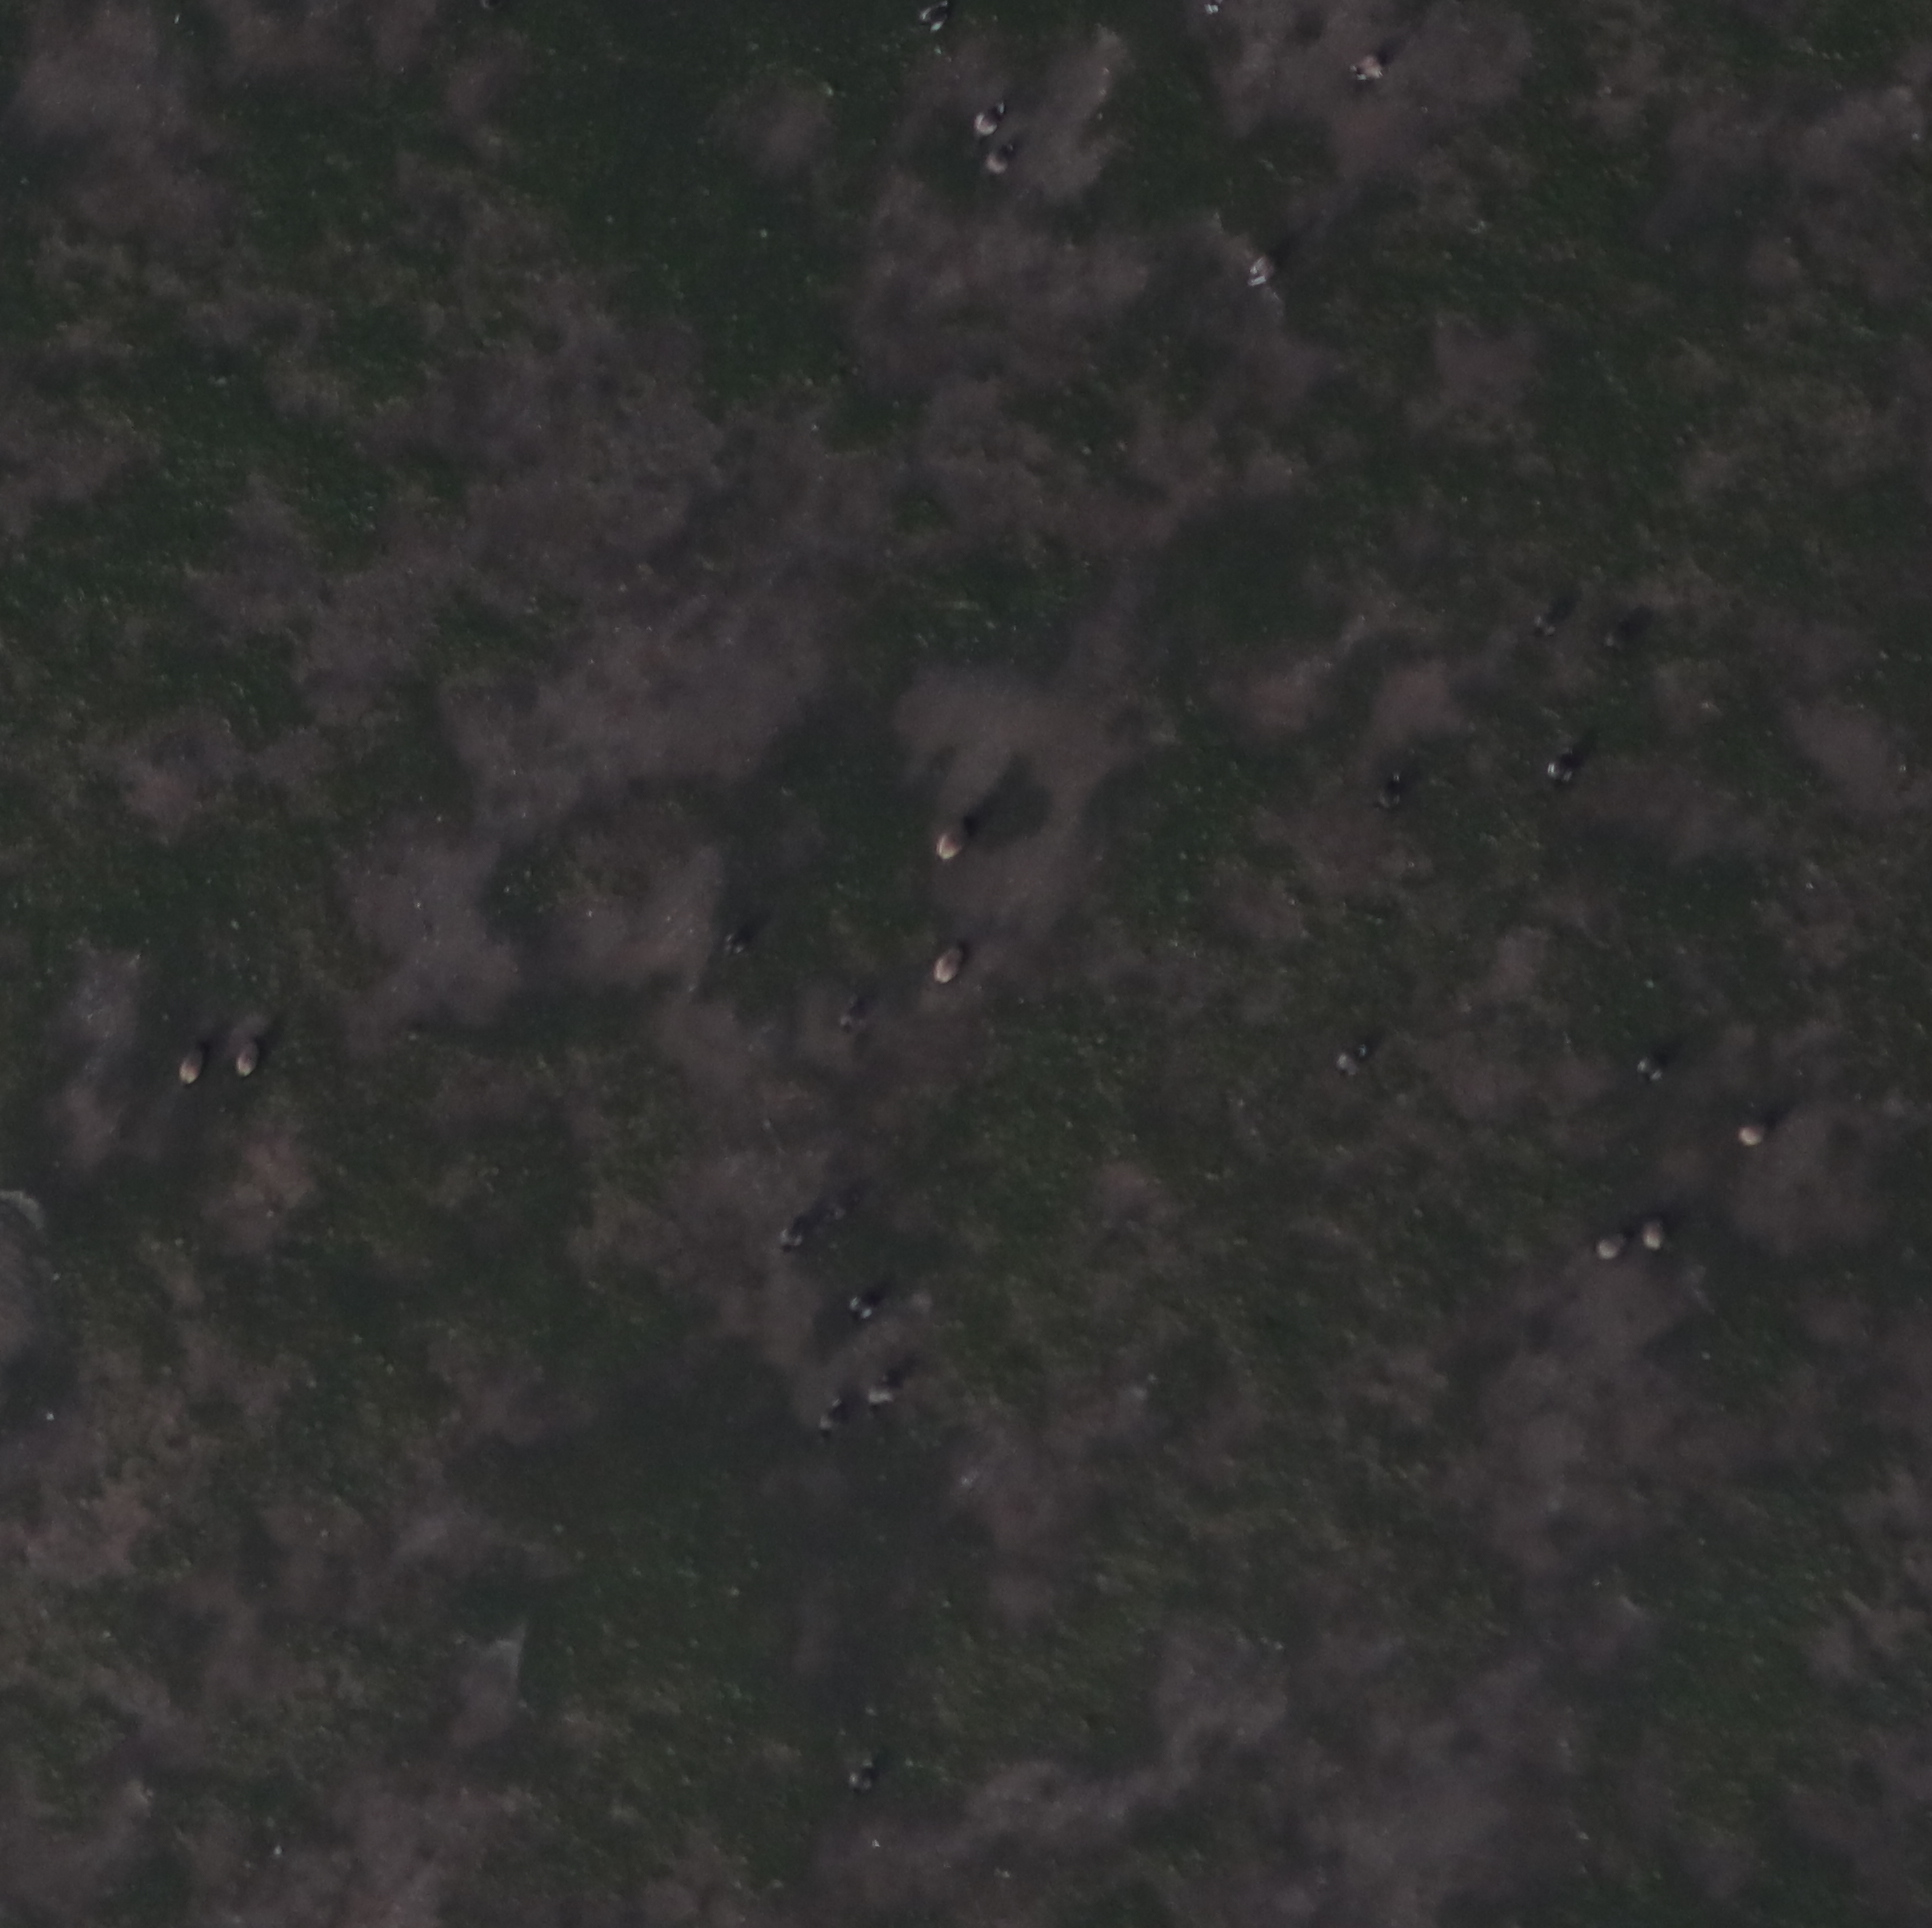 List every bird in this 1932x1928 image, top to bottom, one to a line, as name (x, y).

brant (934, 19)
brant (1372, 67)
brant (989, 123)
brant (1003, 162)
brant (1264, 265)
brant (1548, 625)
brant (1620, 636)
brant (1563, 765)
brant (1395, 786)
brant (952, 841)
brant (733, 941)
Canada goose (954, 969)
Canada goose (247, 1061)
brant (1355, 1061)
brant (1652, 1066)
Canada goose (188, 1069)
Canada goose (1753, 1128)
Canada goose (1653, 1232)
brant (791, 1233)
Canada goose (1604, 1243)
brant (861, 1309)
brant (882, 1402)
brant (832, 1416)
brant (865, 1785)